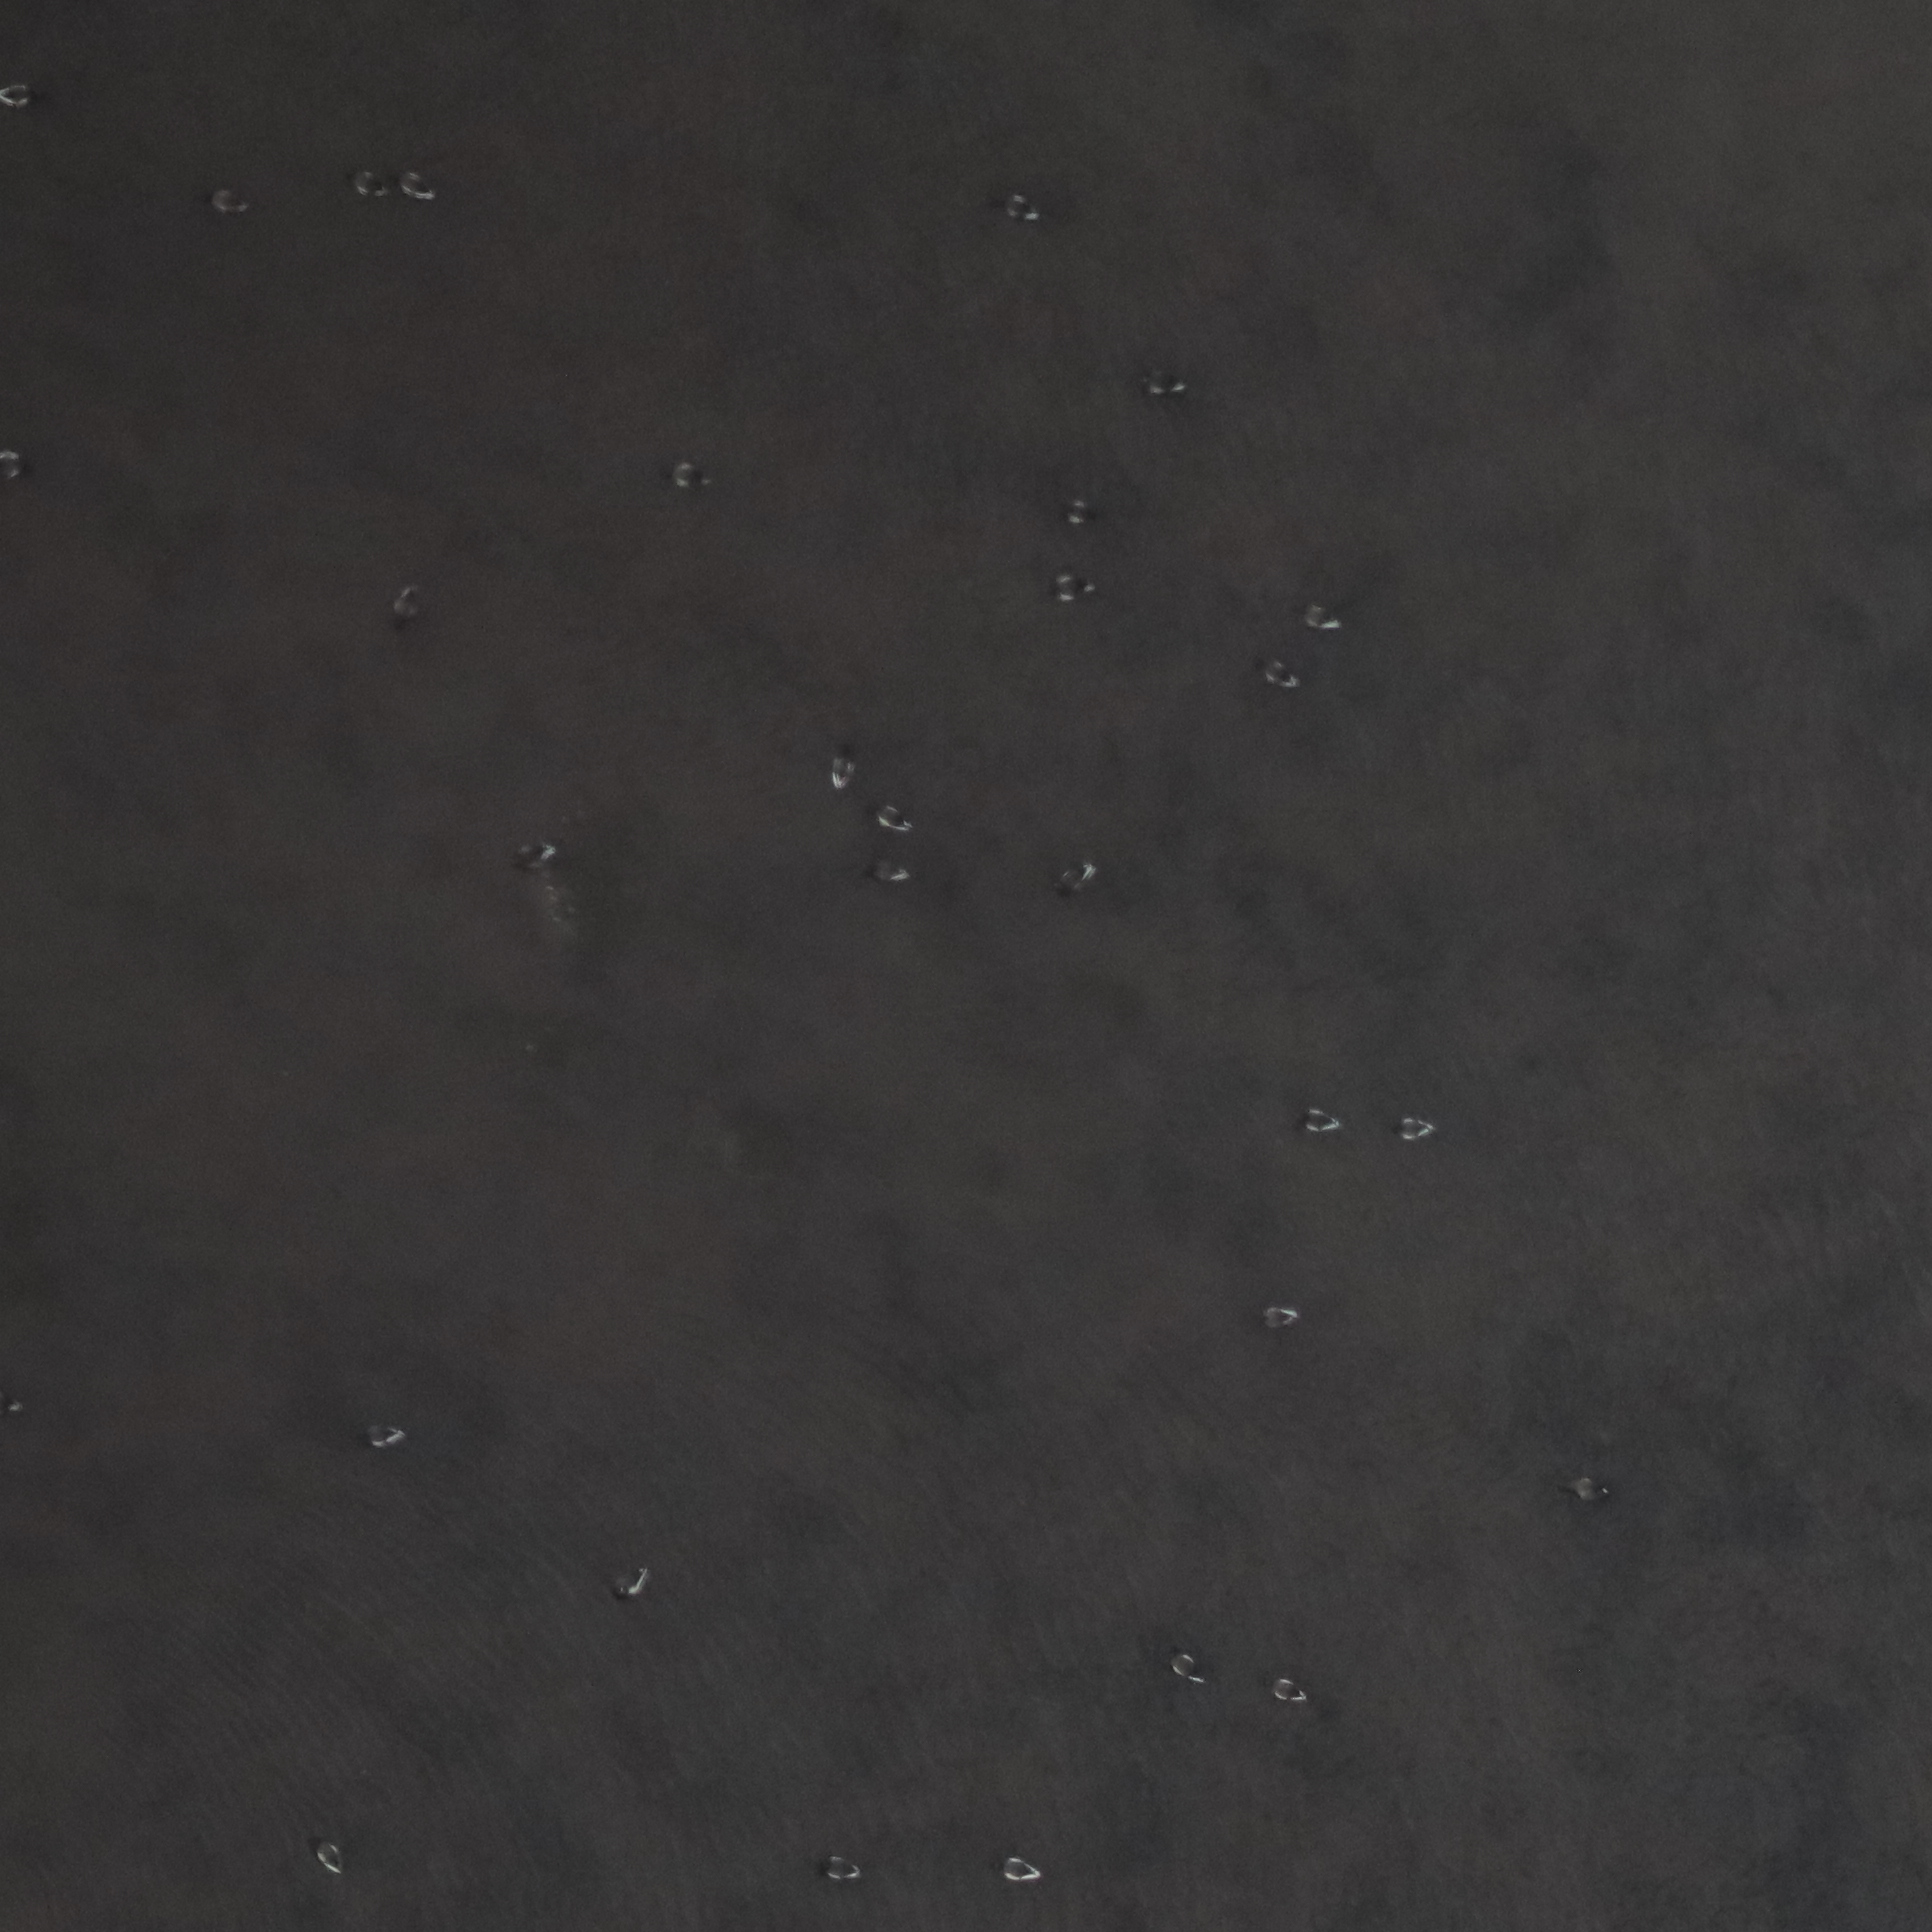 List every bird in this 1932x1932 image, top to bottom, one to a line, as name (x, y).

brant (18, 96)
brant (368, 185)
brant (420, 187)
brant (228, 200)
brant (1018, 210)
brant (1156, 381)
brant (9, 467)
brant (685, 474)
brant (1078, 512)
brant (1073, 587)
brant (411, 610)
brant (1325, 618)
brant (1279, 674)
brant (842, 758)
brant (893, 818)
brant (535, 856)
brant (888, 871)
brant (1074, 882)
brant (1319, 1120)
brant (1410, 1126)
brant (1282, 1319)
brant (378, 1433)
brant (1591, 1488)
brant (626, 1582)
brant (1188, 1667)
brant (1286, 1687)
brant (328, 1854)
brant (840, 1869)
brant (1016, 1869)